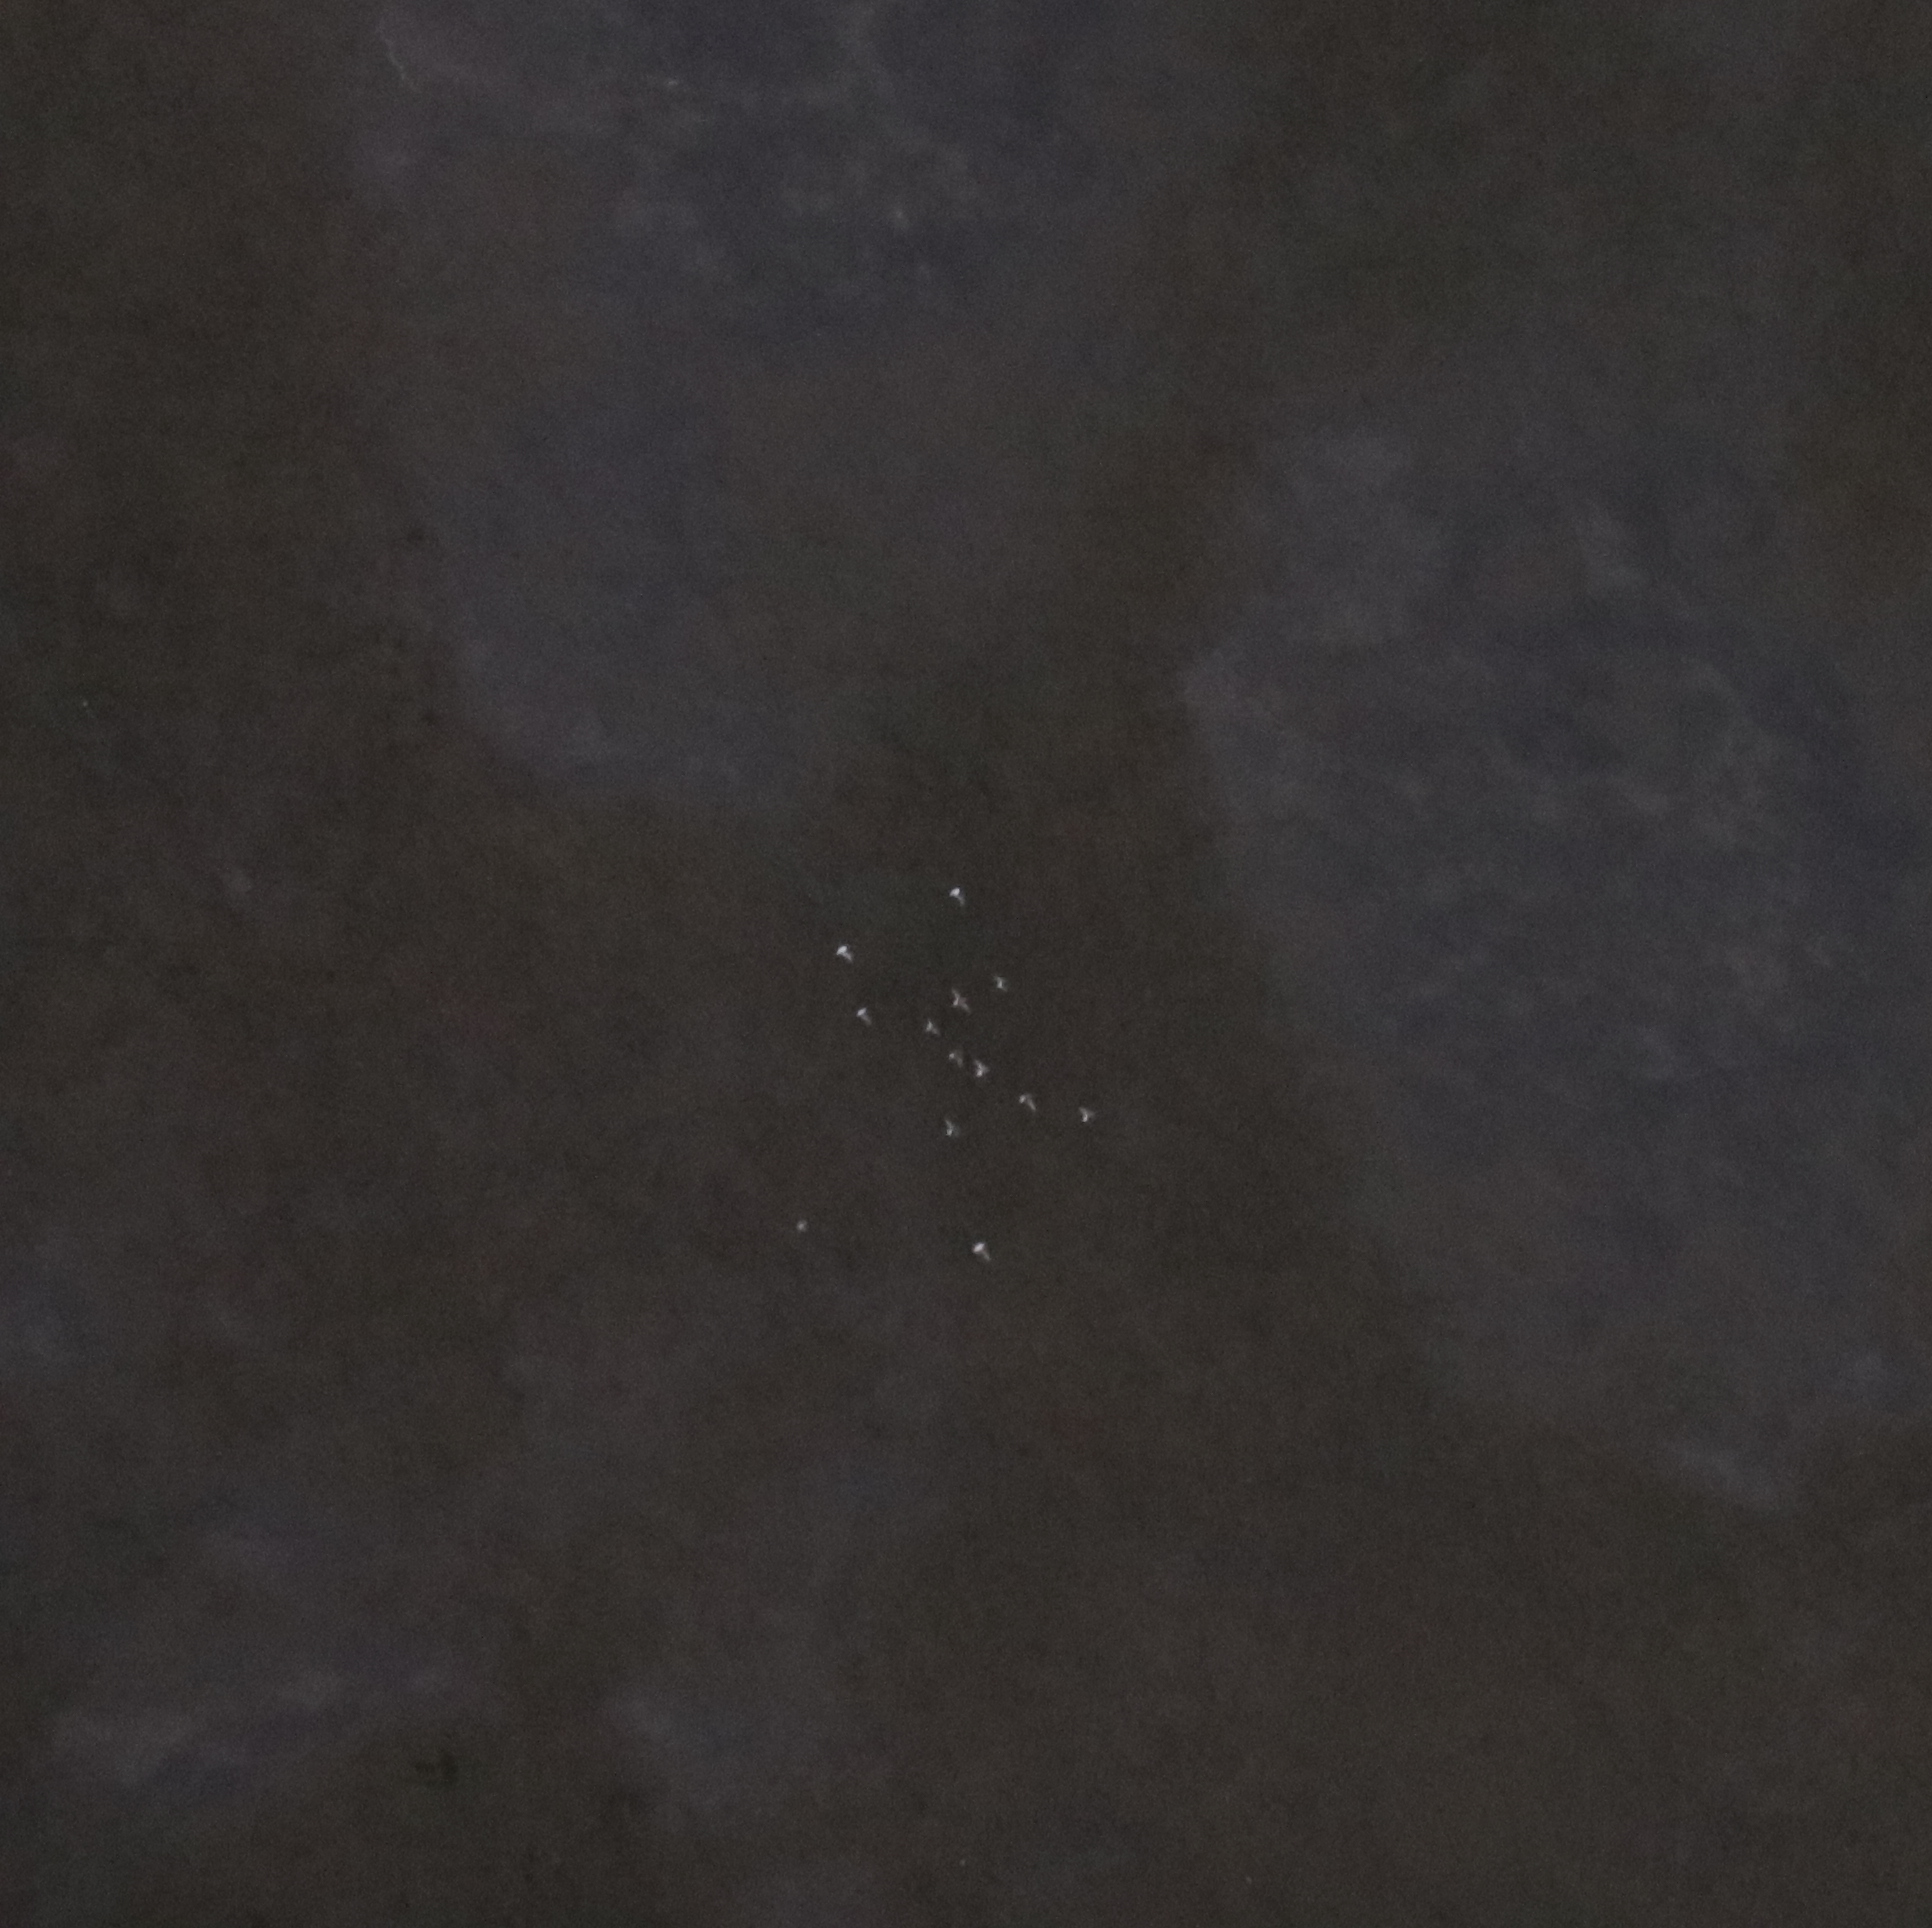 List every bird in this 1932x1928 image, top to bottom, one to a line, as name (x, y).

other bird (961, 899)
other bird (843, 955)
other bird (1004, 979)
other bird (968, 1002)
other bird (868, 1012)
other bird (940, 1030)
other bird (963, 1060)
other bird (984, 1070)
other bird (1029, 1103)
other bird (1079, 1113)
other bird (952, 1132)
other bird (981, 1247)